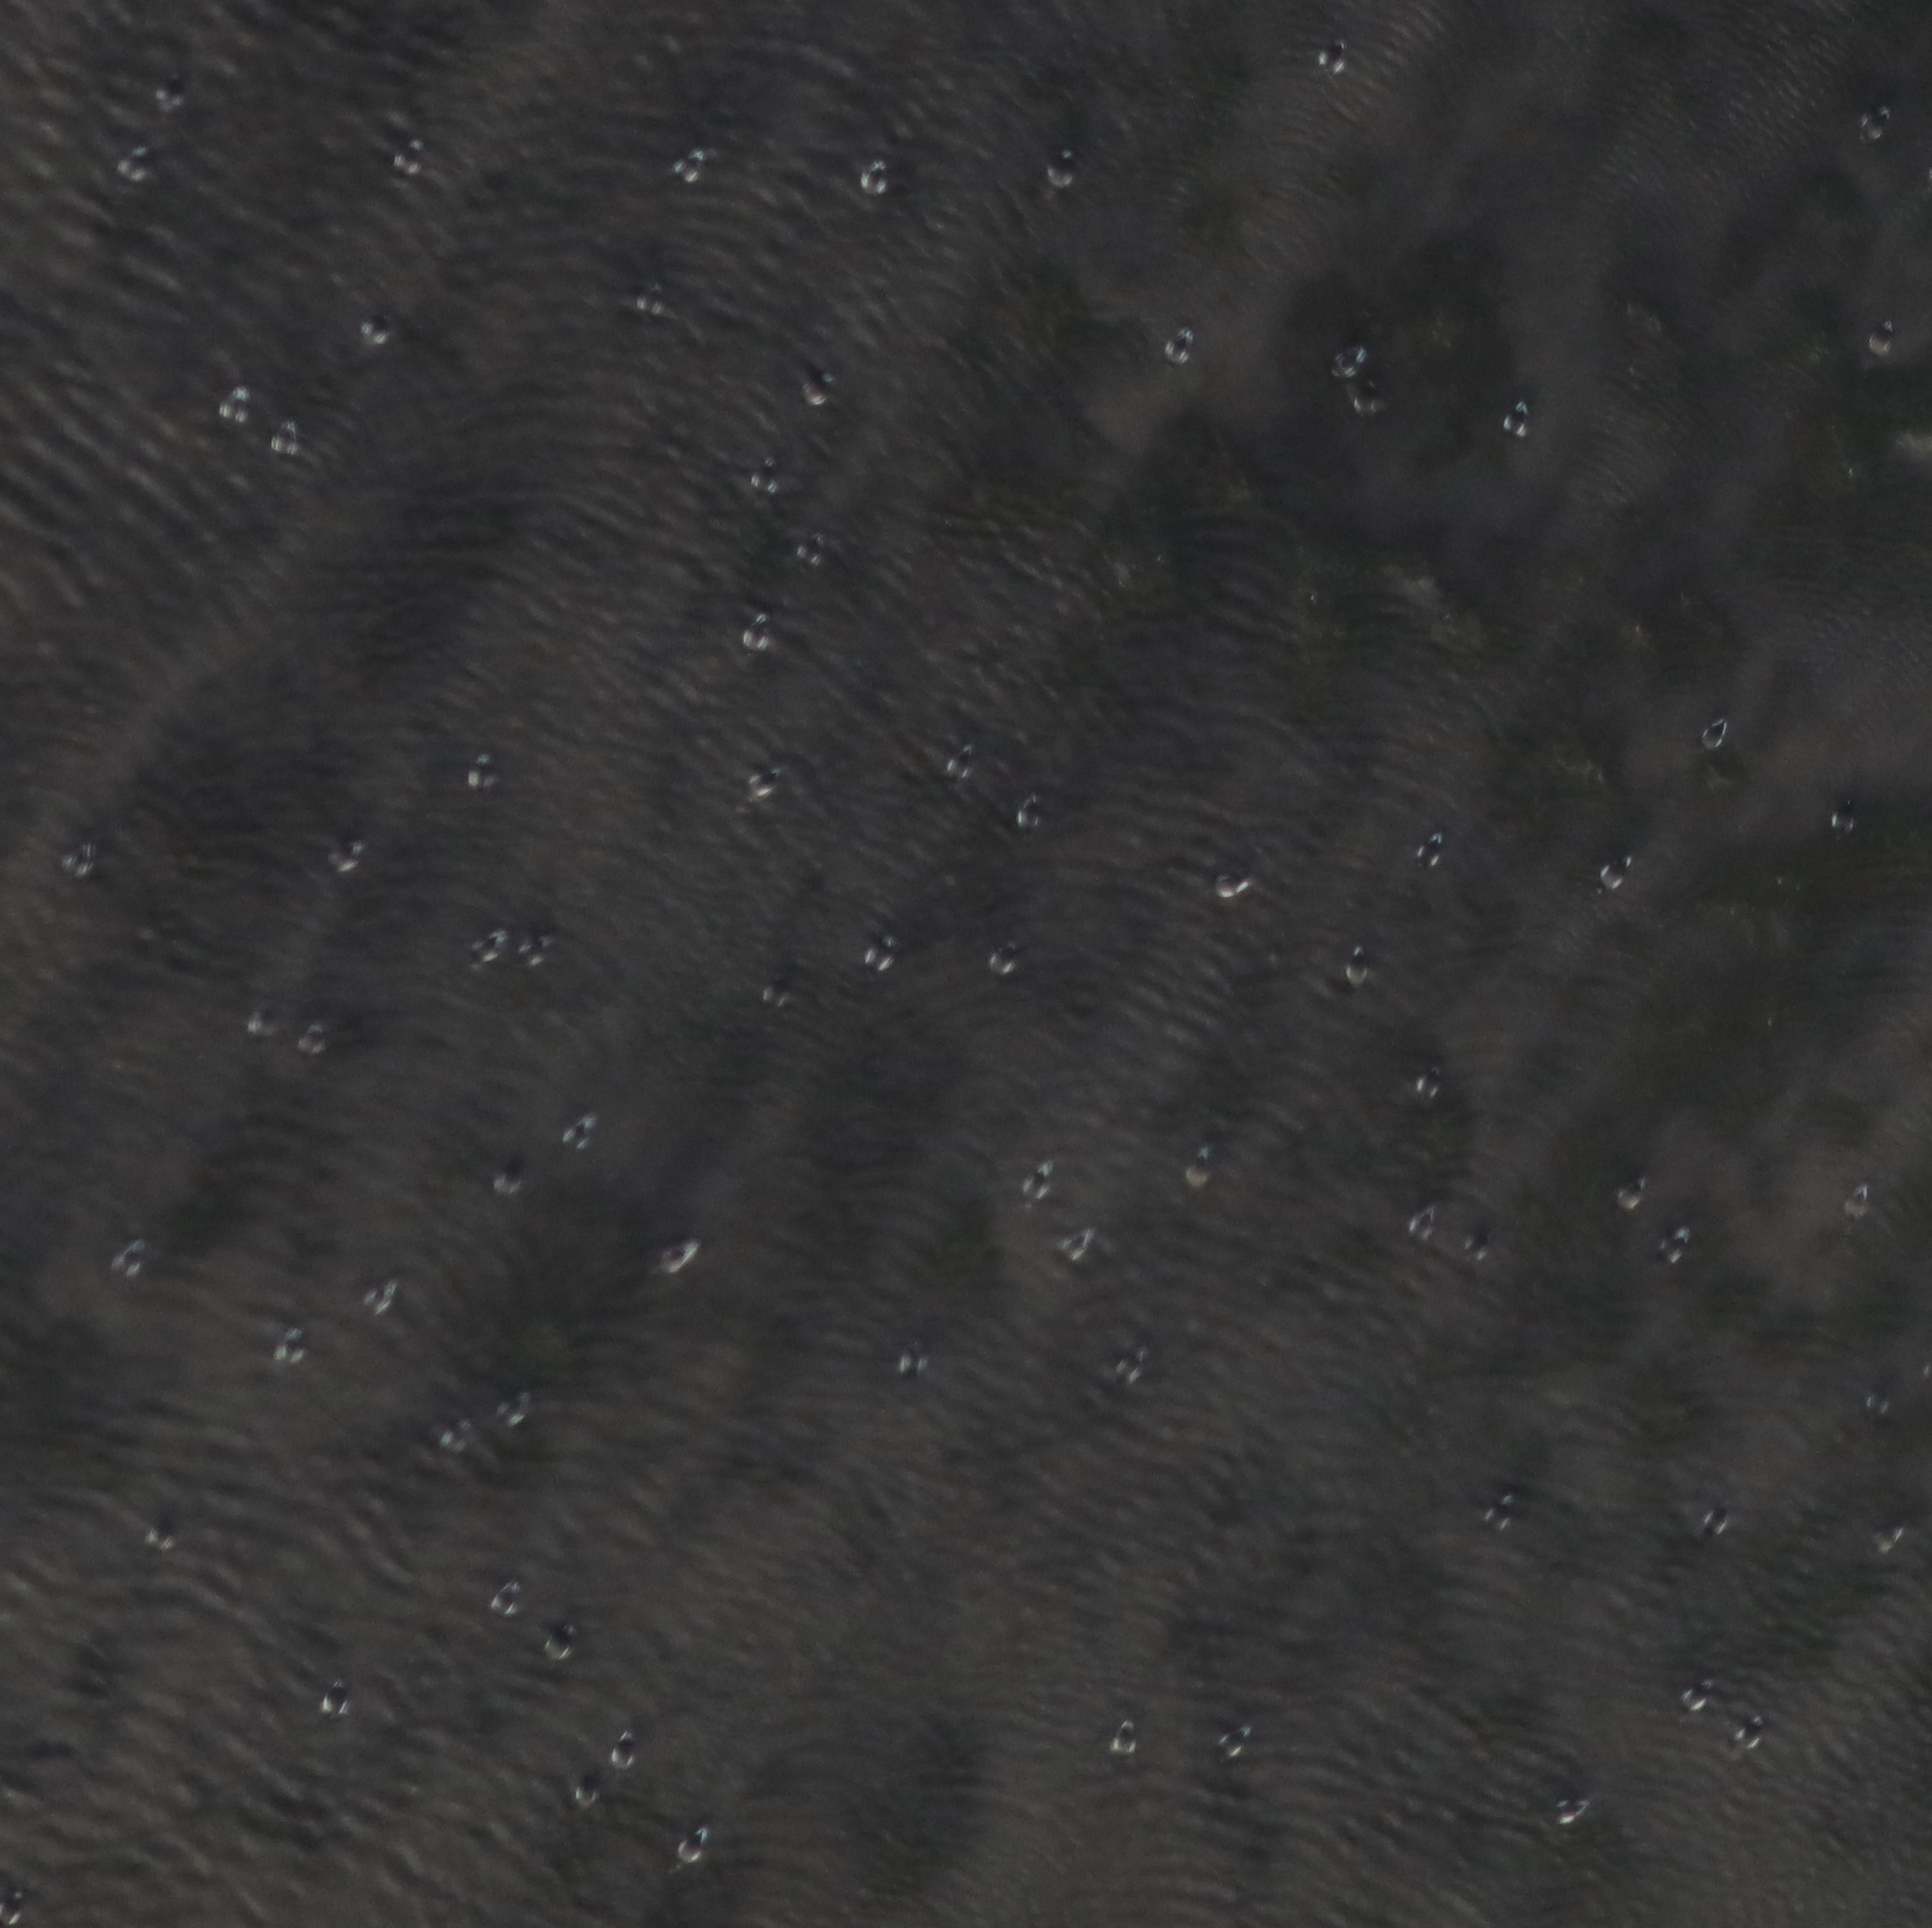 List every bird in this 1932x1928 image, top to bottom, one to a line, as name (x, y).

brant (1335, 58)
brant (169, 84)
brant (1874, 122)
brant (413, 157)
brant (688, 165)
brant (130, 175)
brant (1059, 175)
brant (871, 178)
brant (651, 311)
brant (373, 337)
brant (1883, 342)
brant (1184, 345)
brant (1354, 350)
brant (812, 389)
brant (232, 407)
brant (1367, 408)
brant (1521, 421)
brant (282, 444)
brant (764, 480)
brant (812, 548)
brant (753, 623)
brant (1712, 733)
brant (957, 763)
brant (485, 770)
brant (762, 780)
brant (1026, 817)
brant (1845, 821)
brant (341, 857)
brant (1432, 861)
brant (78, 862)
brant (1612, 879)
brant (1230, 885)
brant (484, 947)
brant (534, 950)
brant (880, 955)
brant (1002, 959)
brant (1358, 973)
brant (781, 994)
brant (260, 1028)
brant (314, 1037)
brant (1427, 1080)
brant (580, 1127)
brant (1199, 1171)
brant (505, 1181)
brant (1036, 1185)
brant (1856, 1191)
brant (1630, 1197)
brant (1423, 1219)
brant (1479, 1246)
brant (1074, 1248)
brant (1673, 1249)
brant (680, 1264)
brant (133, 1266)
brant (383, 1288)
brant (288, 1349)
brant (907, 1363)
brant (1129, 1366)
brant (1874, 1405)
brant (516, 1413)
brant (449, 1436)
brant (1506, 1515)
brant (1714, 1522)
brant (162, 1533)
brant (1884, 1536)
brant (504, 1600)
brant (557, 1646)
brant (1697, 1699)
brant (332, 1702)
brant (1746, 1736)
brant (1124, 1741)
brant (1234, 1742)
brant (622, 1756)
brant (1564, 1802)
brant (585, 1805)
brant (691, 1848)
brant (8, 1909)